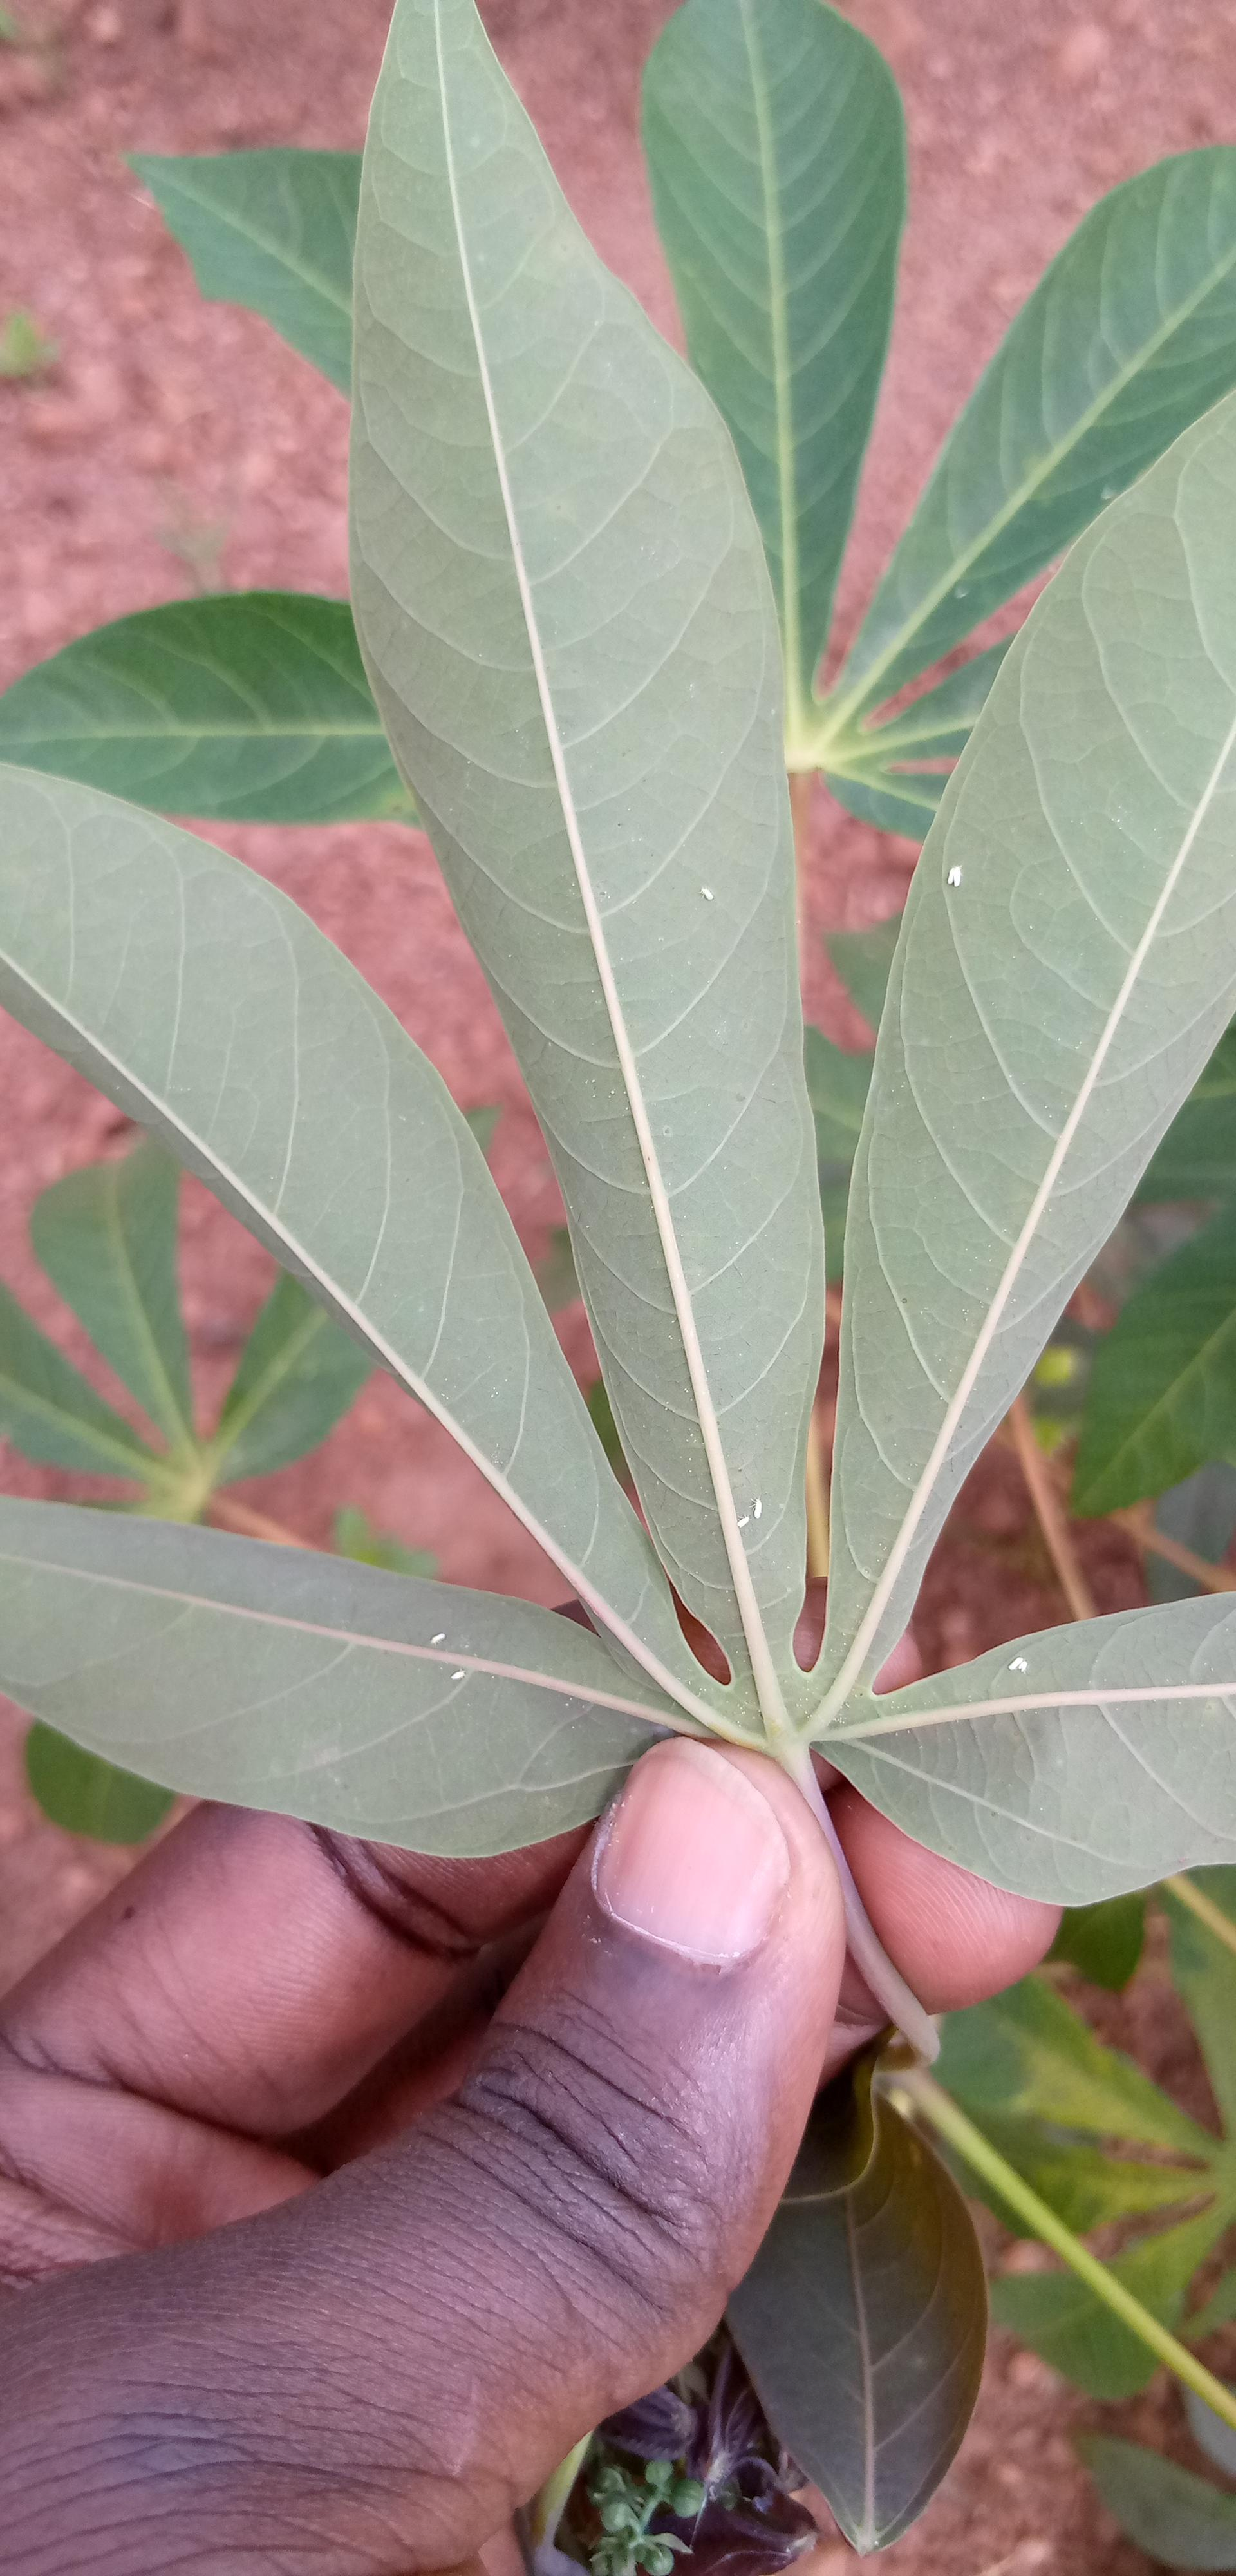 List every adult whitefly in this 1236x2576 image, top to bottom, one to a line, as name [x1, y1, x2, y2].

whitefly [947, 866, 954, 886]
whitefly [953, 866, 962, 887]
whitefly [700, 886, 714, 900]
whitefly [753, 1496, 764, 1519]
whitefly [735, 1515, 749, 1529]
whitefly [430, 1632, 445, 1646]
whitefly [1008, 1657, 1024, 1671]
whitefly [1018, 1659, 1029, 1672]
whitefly [449, 1669, 467, 1681]